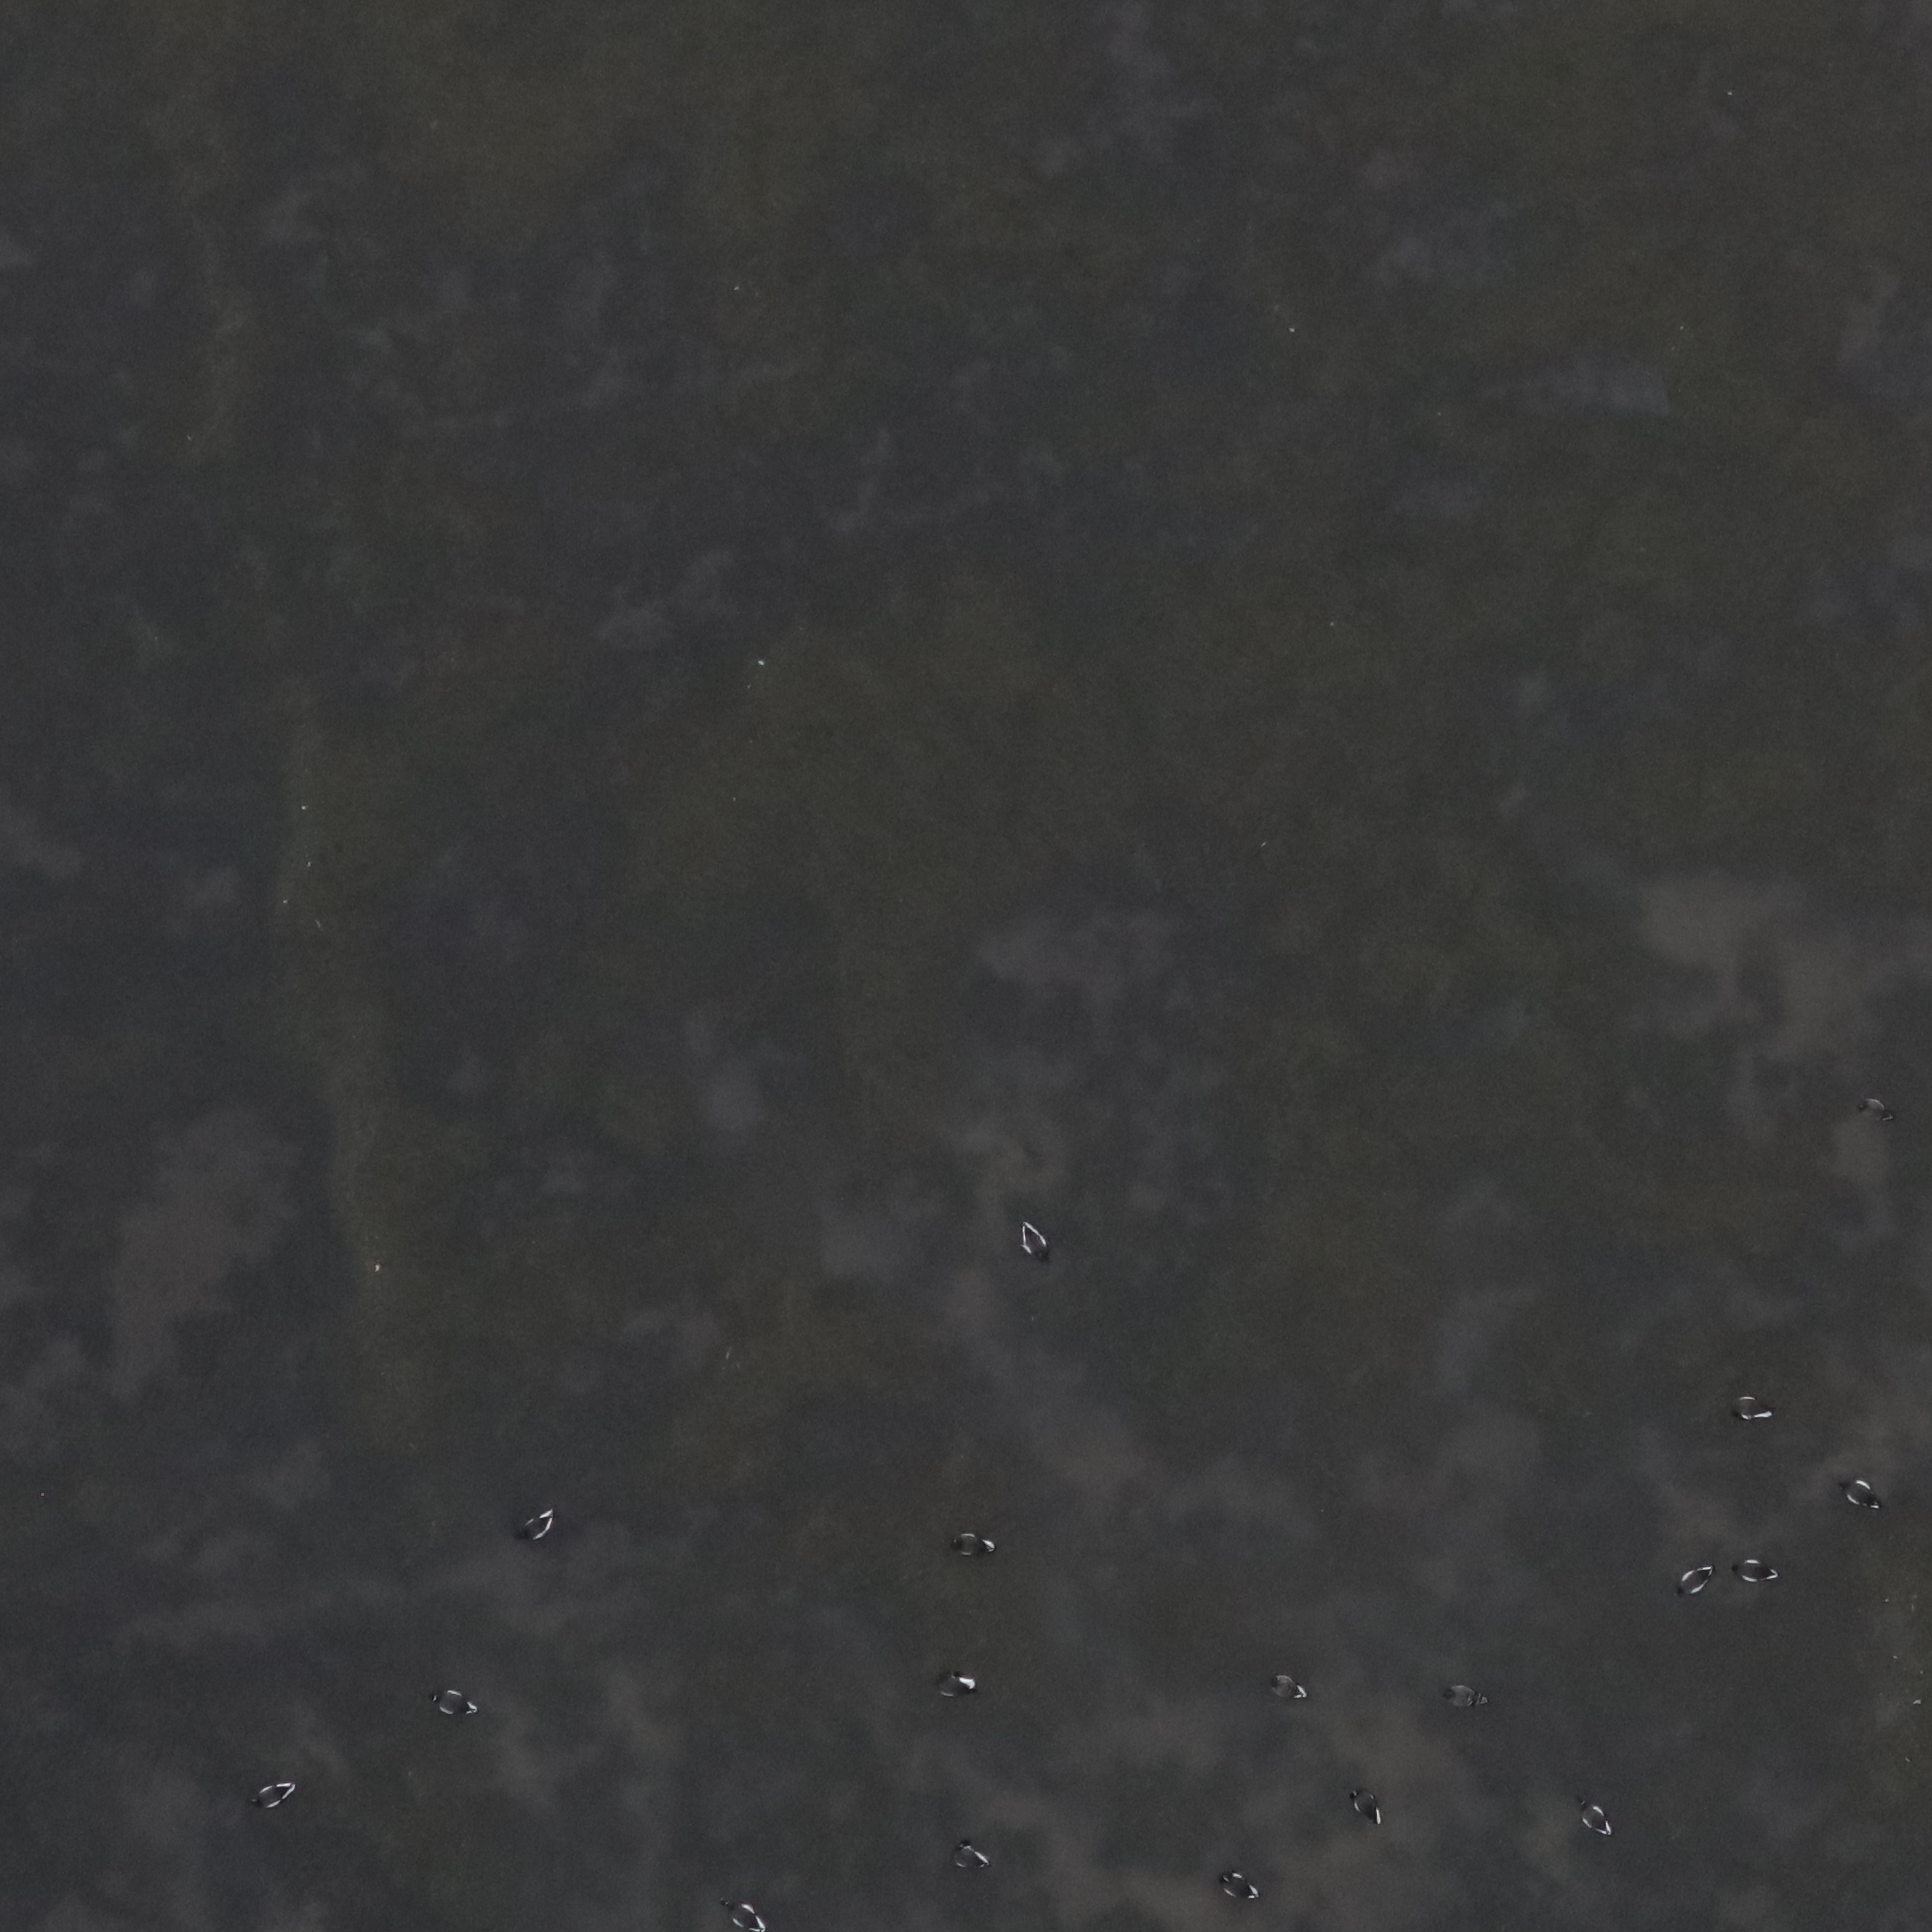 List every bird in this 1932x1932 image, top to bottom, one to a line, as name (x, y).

brant (1874, 1112)
brant (1035, 1243)
brant (1745, 1407)
brant (1861, 1495)
brant (536, 1529)
brant (973, 1544)
brant (1755, 1571)
brant (1695, 1583)
brant (950, 1680)
brant (1279, 1685)
brant (1468, 1698)
brant (453, 1703)
brant (271, 1797)
brant (1364, 1800)
brant (1597, 1819)
brant (971, 1855)
brant (1240, 1886)
brant (746, 1918)